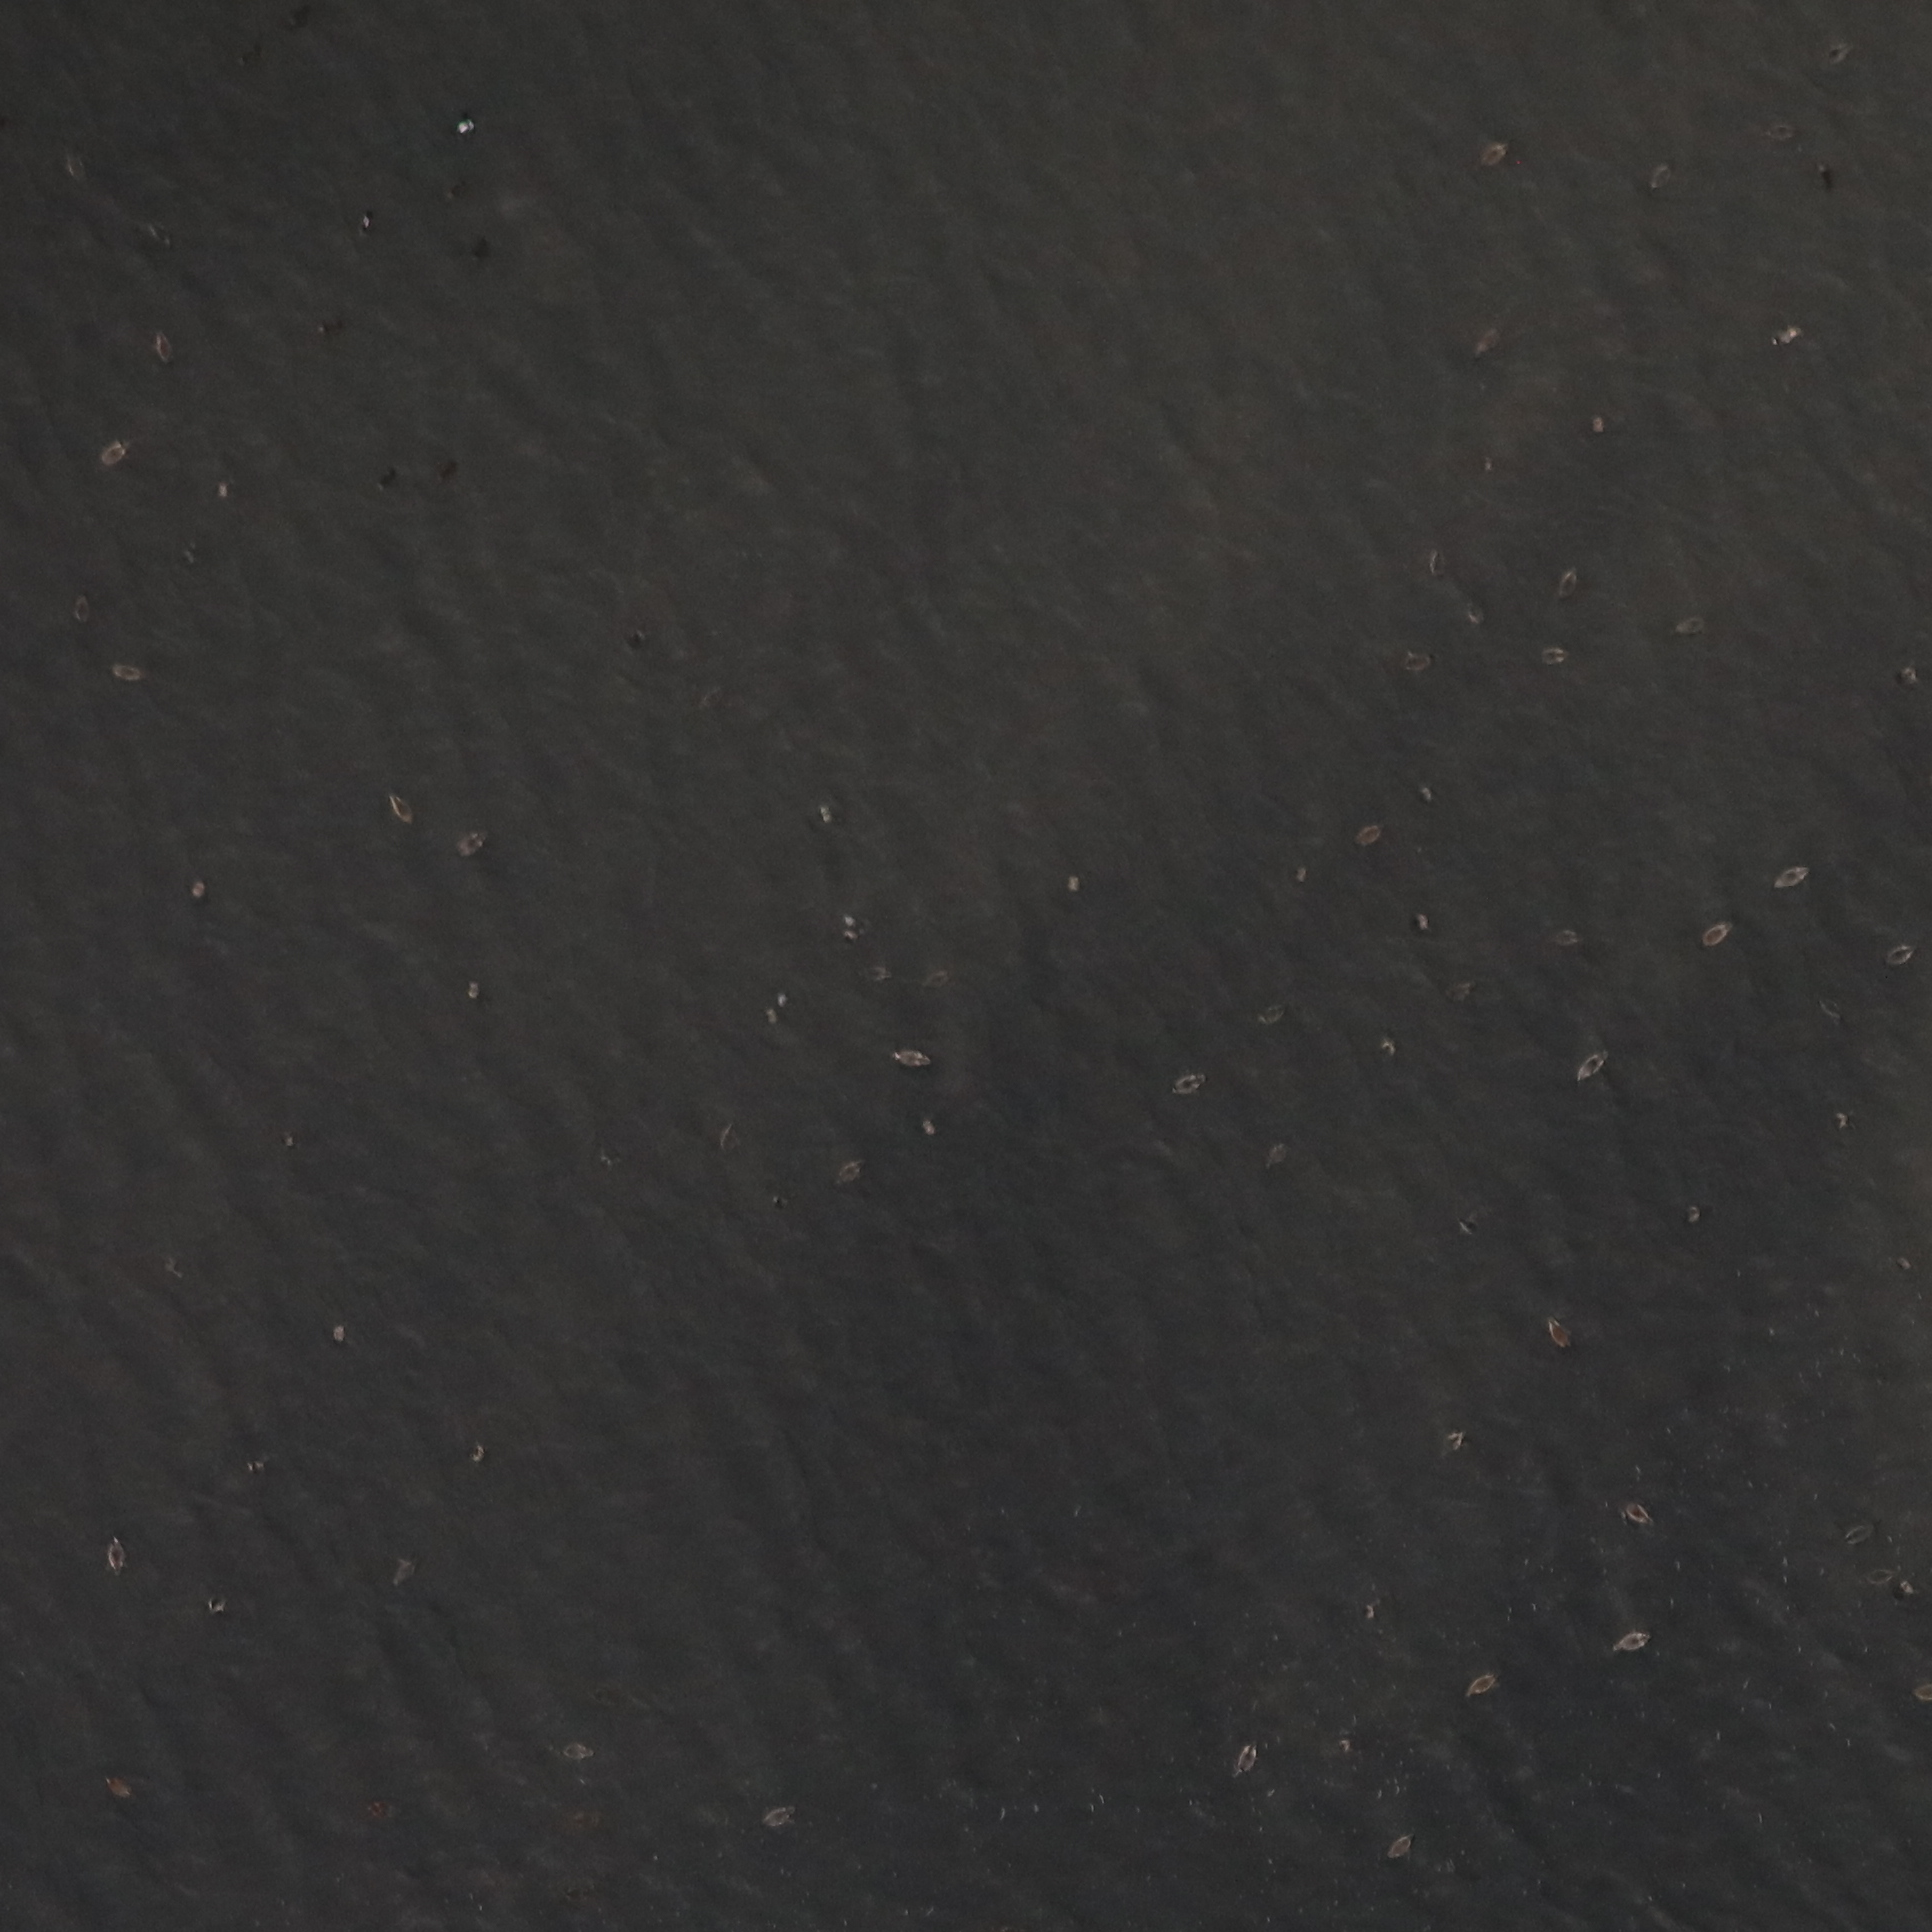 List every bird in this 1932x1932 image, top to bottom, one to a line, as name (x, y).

other bird (300, 14)
other bird (1834, 54)
other bird (249, 55)
other bird (467, 127)
other bird (1781, 132)
other bird (1493, 154)
other bird (77, 169)
other bird (1664, 178)
other bird (1825, 179)
other bird (457, 190)
other bird (365, 223)
other bird (161, 237)
other bird (479, 250)
other bird (328, 327)
other bird (1787, 337)
other bird (1488, 342)
other bird (164, 349)
other bird (1598, 426)
other bird (115, 455)
other bird (1487, 465)
other bird (447, 472)
other bird (385, 479)
other bird (219, 491)
other bird (189, 557)
other bird (1439, 564)
other bird (1568, 584)
other bird (81, 611)
other bird (1476, 611)
other bird (1689, 627)
other bird (638, 639)
other bird (1550, 658)
other bird (1415, 665)
other bird (128, 675)
other bird (1906, 677)
other bird (712, 698)
other bird (1429, 793)
other bird (405, 812)
other bird (828, 816)
other bird (1369, 833)
other bird (471, 846)
other bird (1305, 876)
other bird (1792, 878)
other bird (1074, 881)
other bird (201, 888)
other bird (1420, 922)
other bird (853, 930)
other bird (1569, 937)
other bird (1711, 939)
other bird (1900, 955)
other bird (875, 970)
other bird (934, 979)
other bird (475, 988)
other bird (1459, 991)
other bird (781, 995)
other bird (1831, 1009)
other bird (772, 1014)
other bird (1274, 1014)
other bird (1388, 1049)
other bird (915, 1059)
other bird (1596, 1065)
other bird (1190, 1084)
other bird (1840, 1119)
other bird (927, 1126)
other bird (729, 1139)
other bird (287, 1140)
other bird (608, 1153)
other bird (1276, 1156)
other bird (849, 1172)
other bird (780, 1198)
other bird (1690, 1213)
other bird (1470, 1226)
other bird (1904, 1264)
other bird (175, 1267)
other bird (338, 1337)
other bird (1561, 1338)
other bird (1454, 1443)
other bird (479, 1452)
other bird (256, 1464)
other bird (1637, 1513)
other bird (1858, 1535)
other bird (117, 1552)
other bird (403, 1571)
other bird (1879, 1576)
other bird (1905, 1585)
other bird (214, 1604)
other bird (1371, 1612)
other bird (1634, 1640)
other bird (1486, 1681)
other bird (1347, 1743)
other bird (574, 1750)
other bird (1247, 1759)
other bird (117, 1792)
other bird (772, 1815)
other bird (1403, 1846)
other bird (1007, 1930)